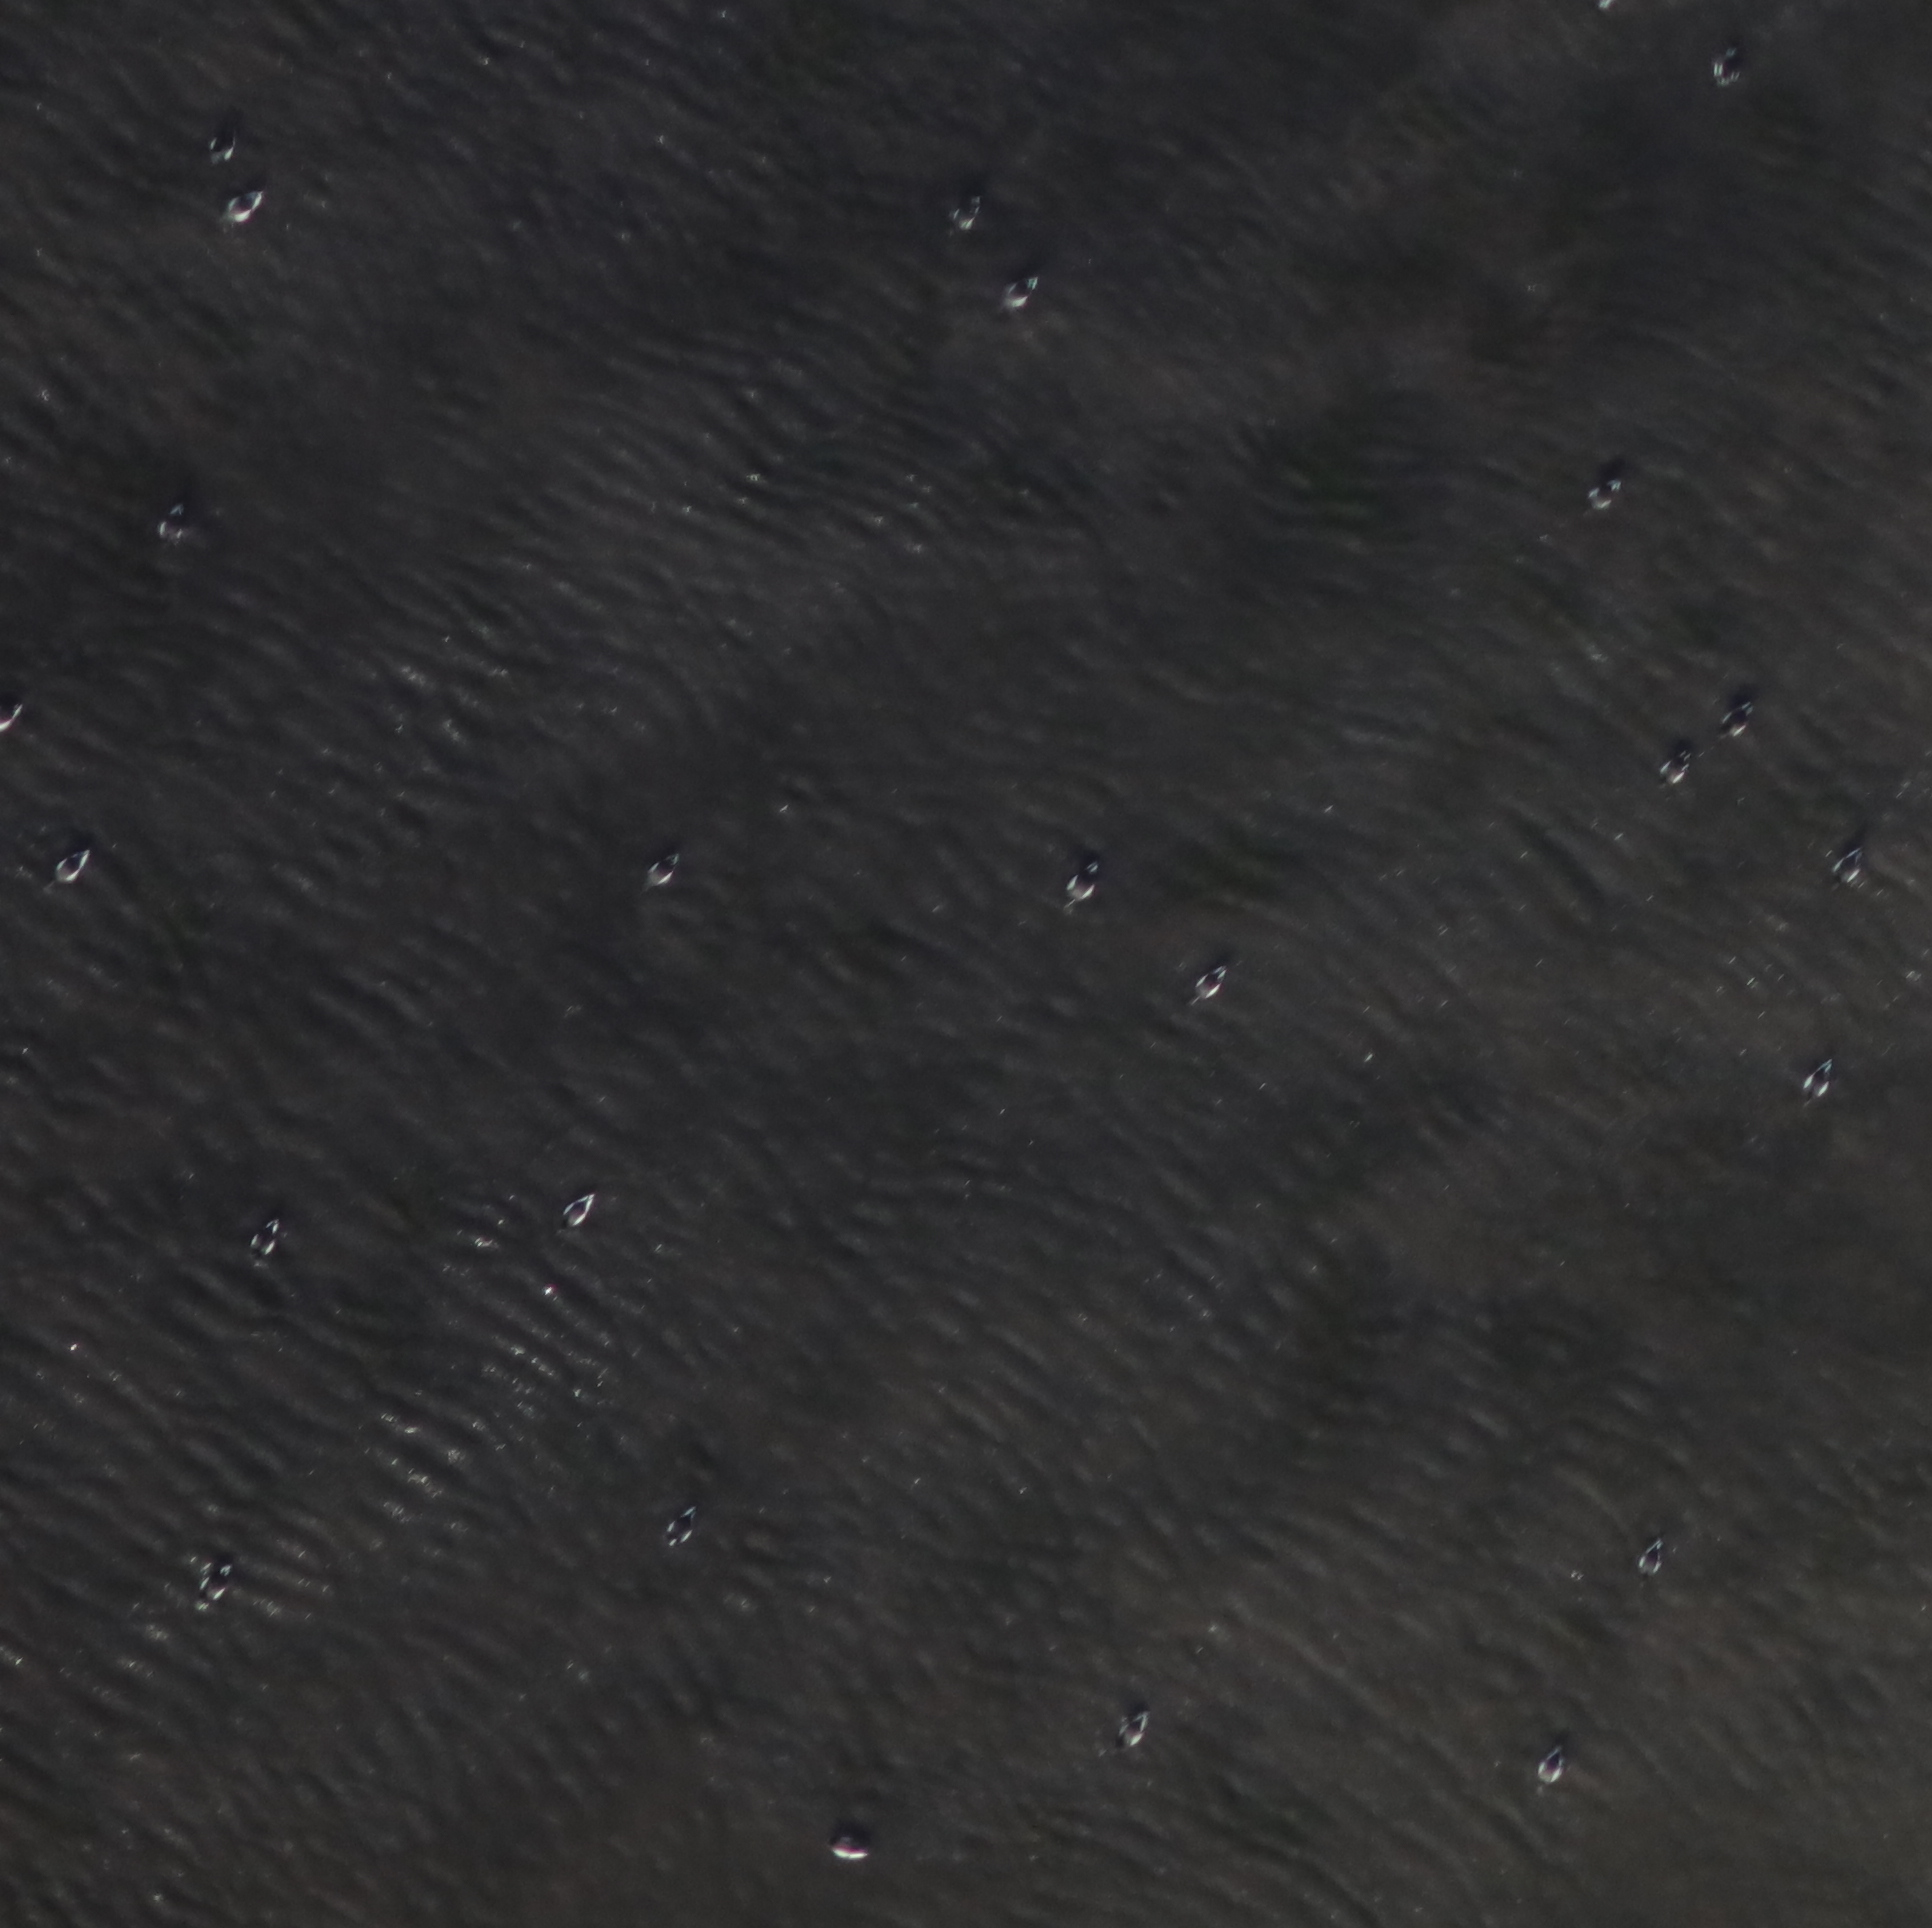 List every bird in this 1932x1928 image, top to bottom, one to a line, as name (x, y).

brant (1731, 69)
brant (222, 147)
brant (243, 205)
brant (960, 216)
brant (1014, 296)
brant (1604, 492)
brant (172, 524)
brant (1736, 720)
brant (1675, 769)
brant (1847, 867)
brant (70, 868)
brant (661, 871)
brant (1083, 882)
brant (1208, 984)
brant (1817, 1084)
brant (577, 1214)
brant (262, 1241)
brant (677, 1533)
brant (1651, 1559)
brant (214, 1583)
brant (1131, 1730)
brant (1551, 1766)
brant (851, 1847)